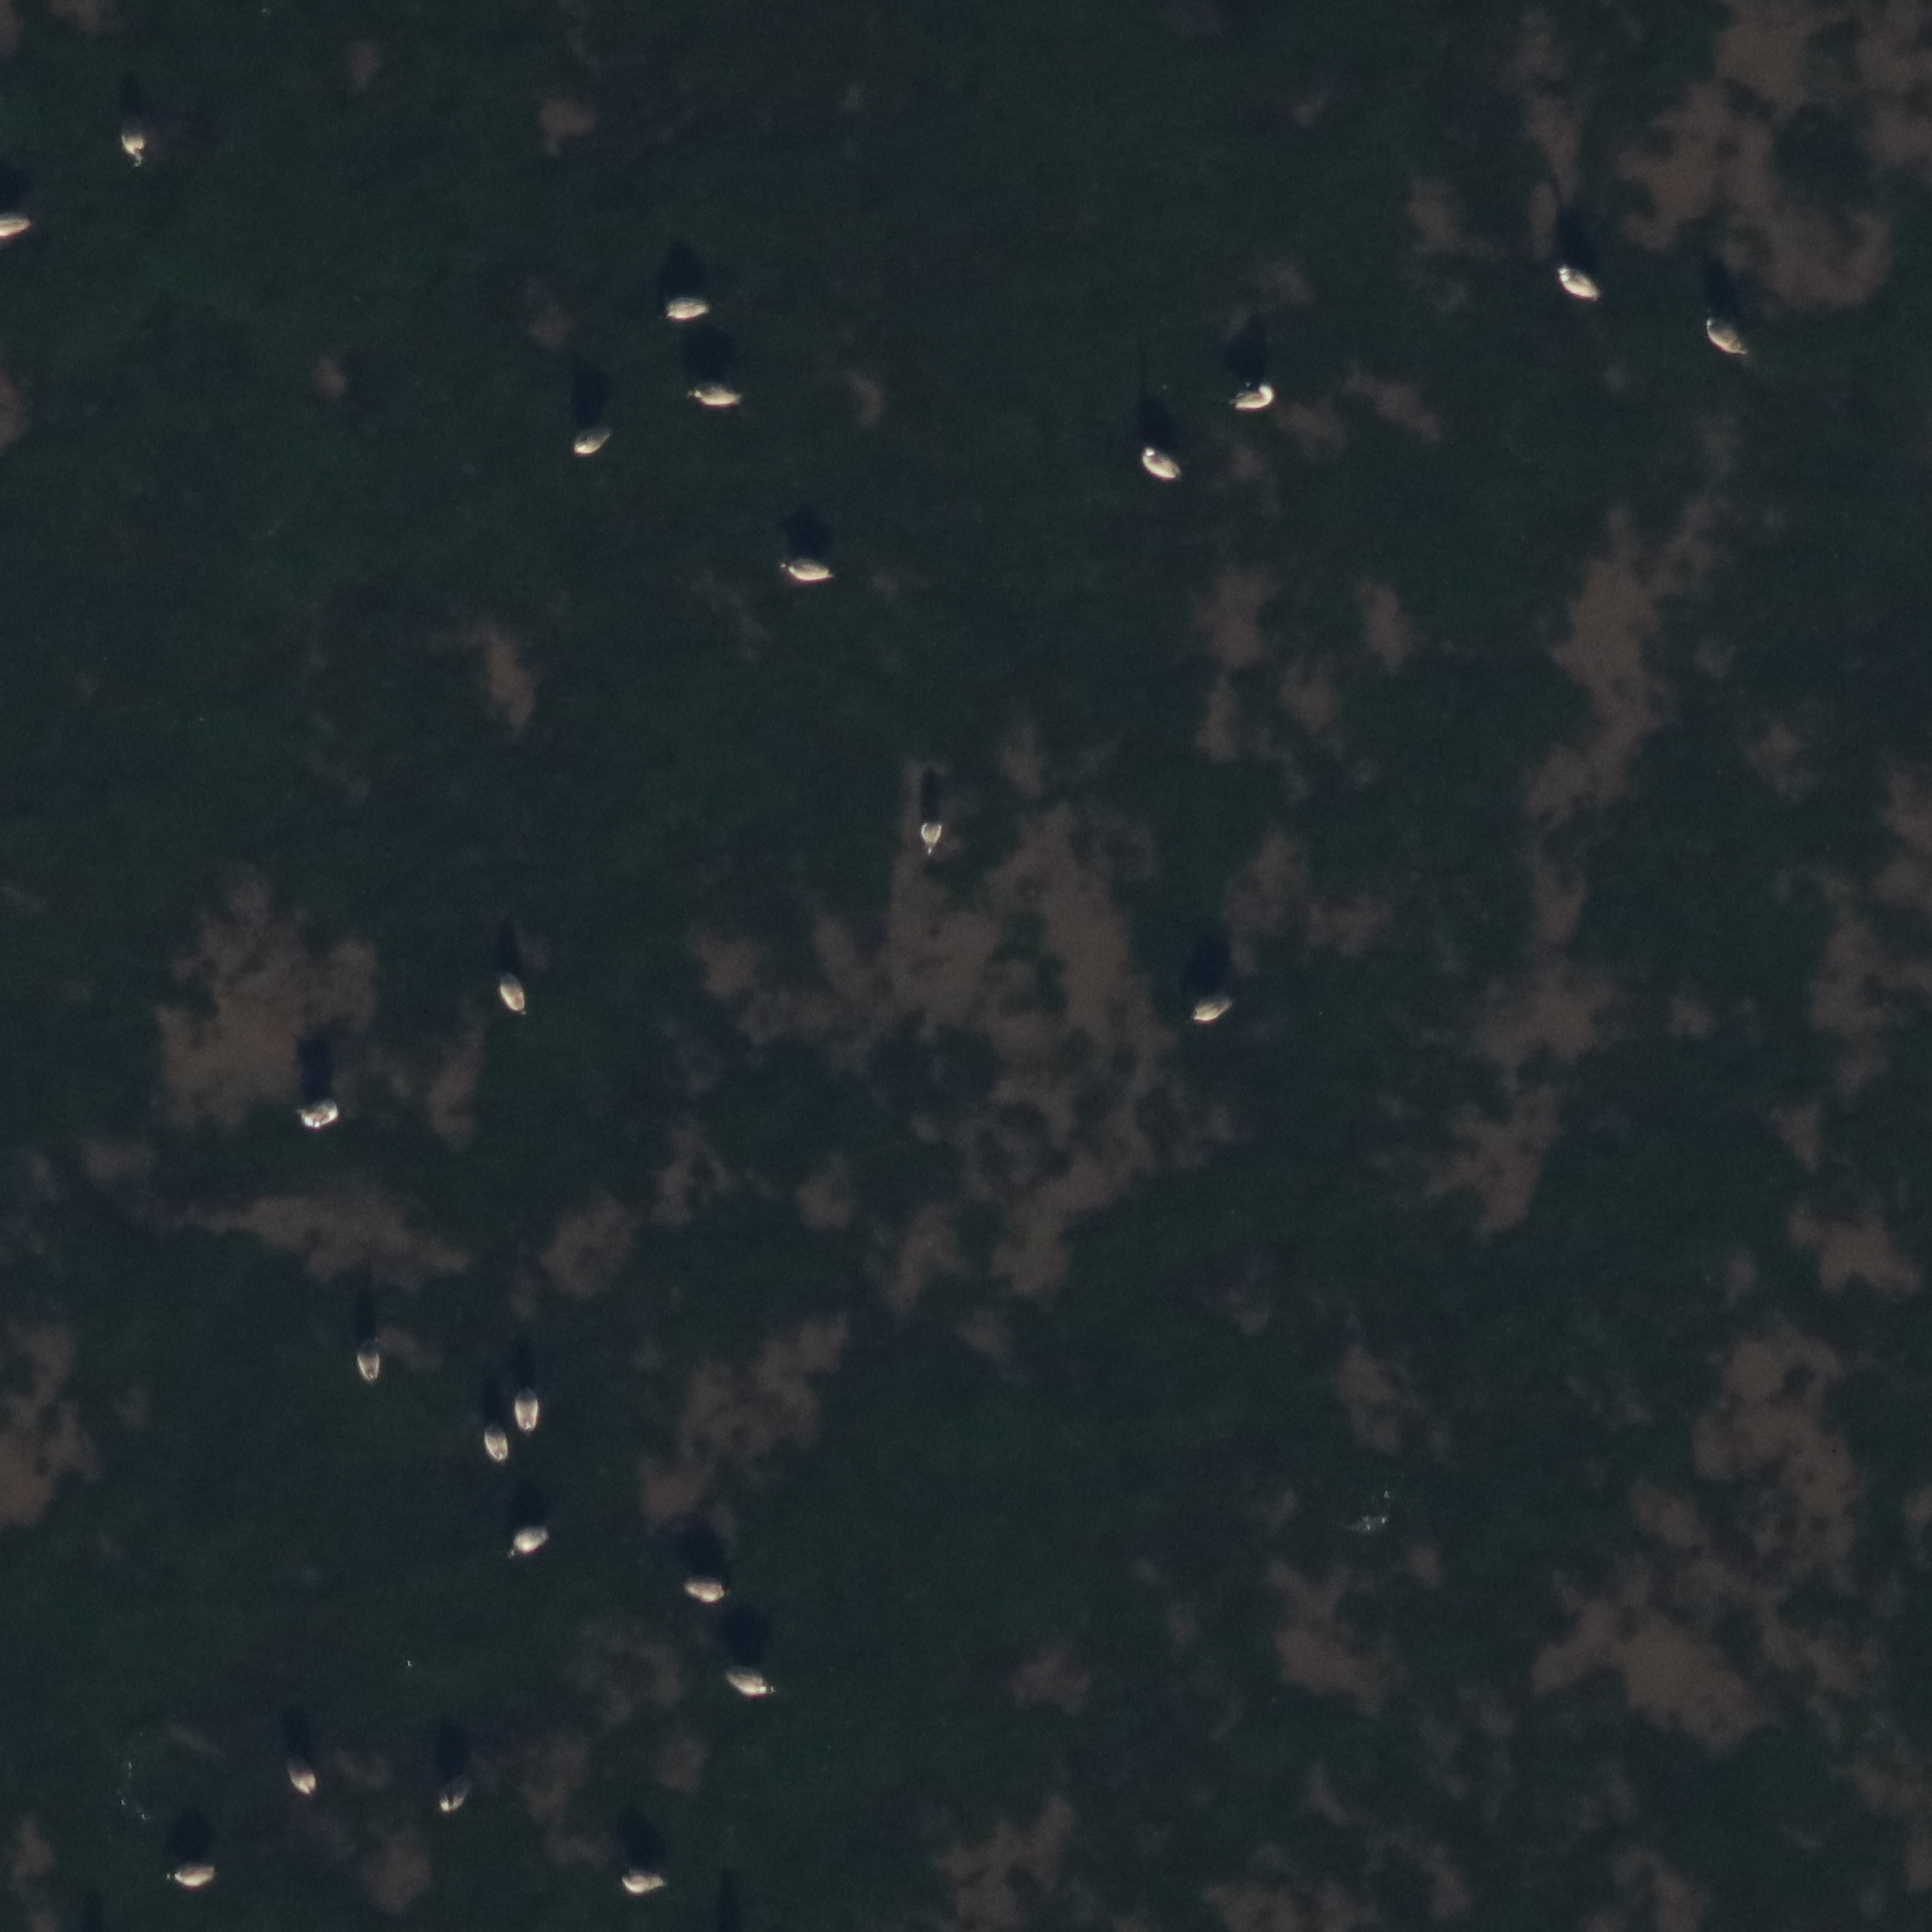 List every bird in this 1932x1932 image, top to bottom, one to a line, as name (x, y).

Canada goose (132, 142)
Canada goose (8, 225)
Canada goose (1580, 282)
Canada goose (686, 305)
Canada goose (1726, 334)
Canada goose (716, 391)
Canada goose (1253, 397)
Canada goose (591, 440)
Canada goose (1162, 464)
Canada goose (807, 566)
Canada goose (927, 831)
Canada goose (513, 992)
Canada goose (1210, 1006)
Canada goose (319, 1113)
Canada goose (368, 1362)
Canada goose (527, 1411)
Canada goose (494, 1443)
Canada goose (530, 1540)
Canada goose (705, 1588)
Canada goose (748, 1679)
Canada goose (306, 1773)
Canada goose (460, 1792)
Canada goose (193, 1873)
Canada goose (642, 1878)